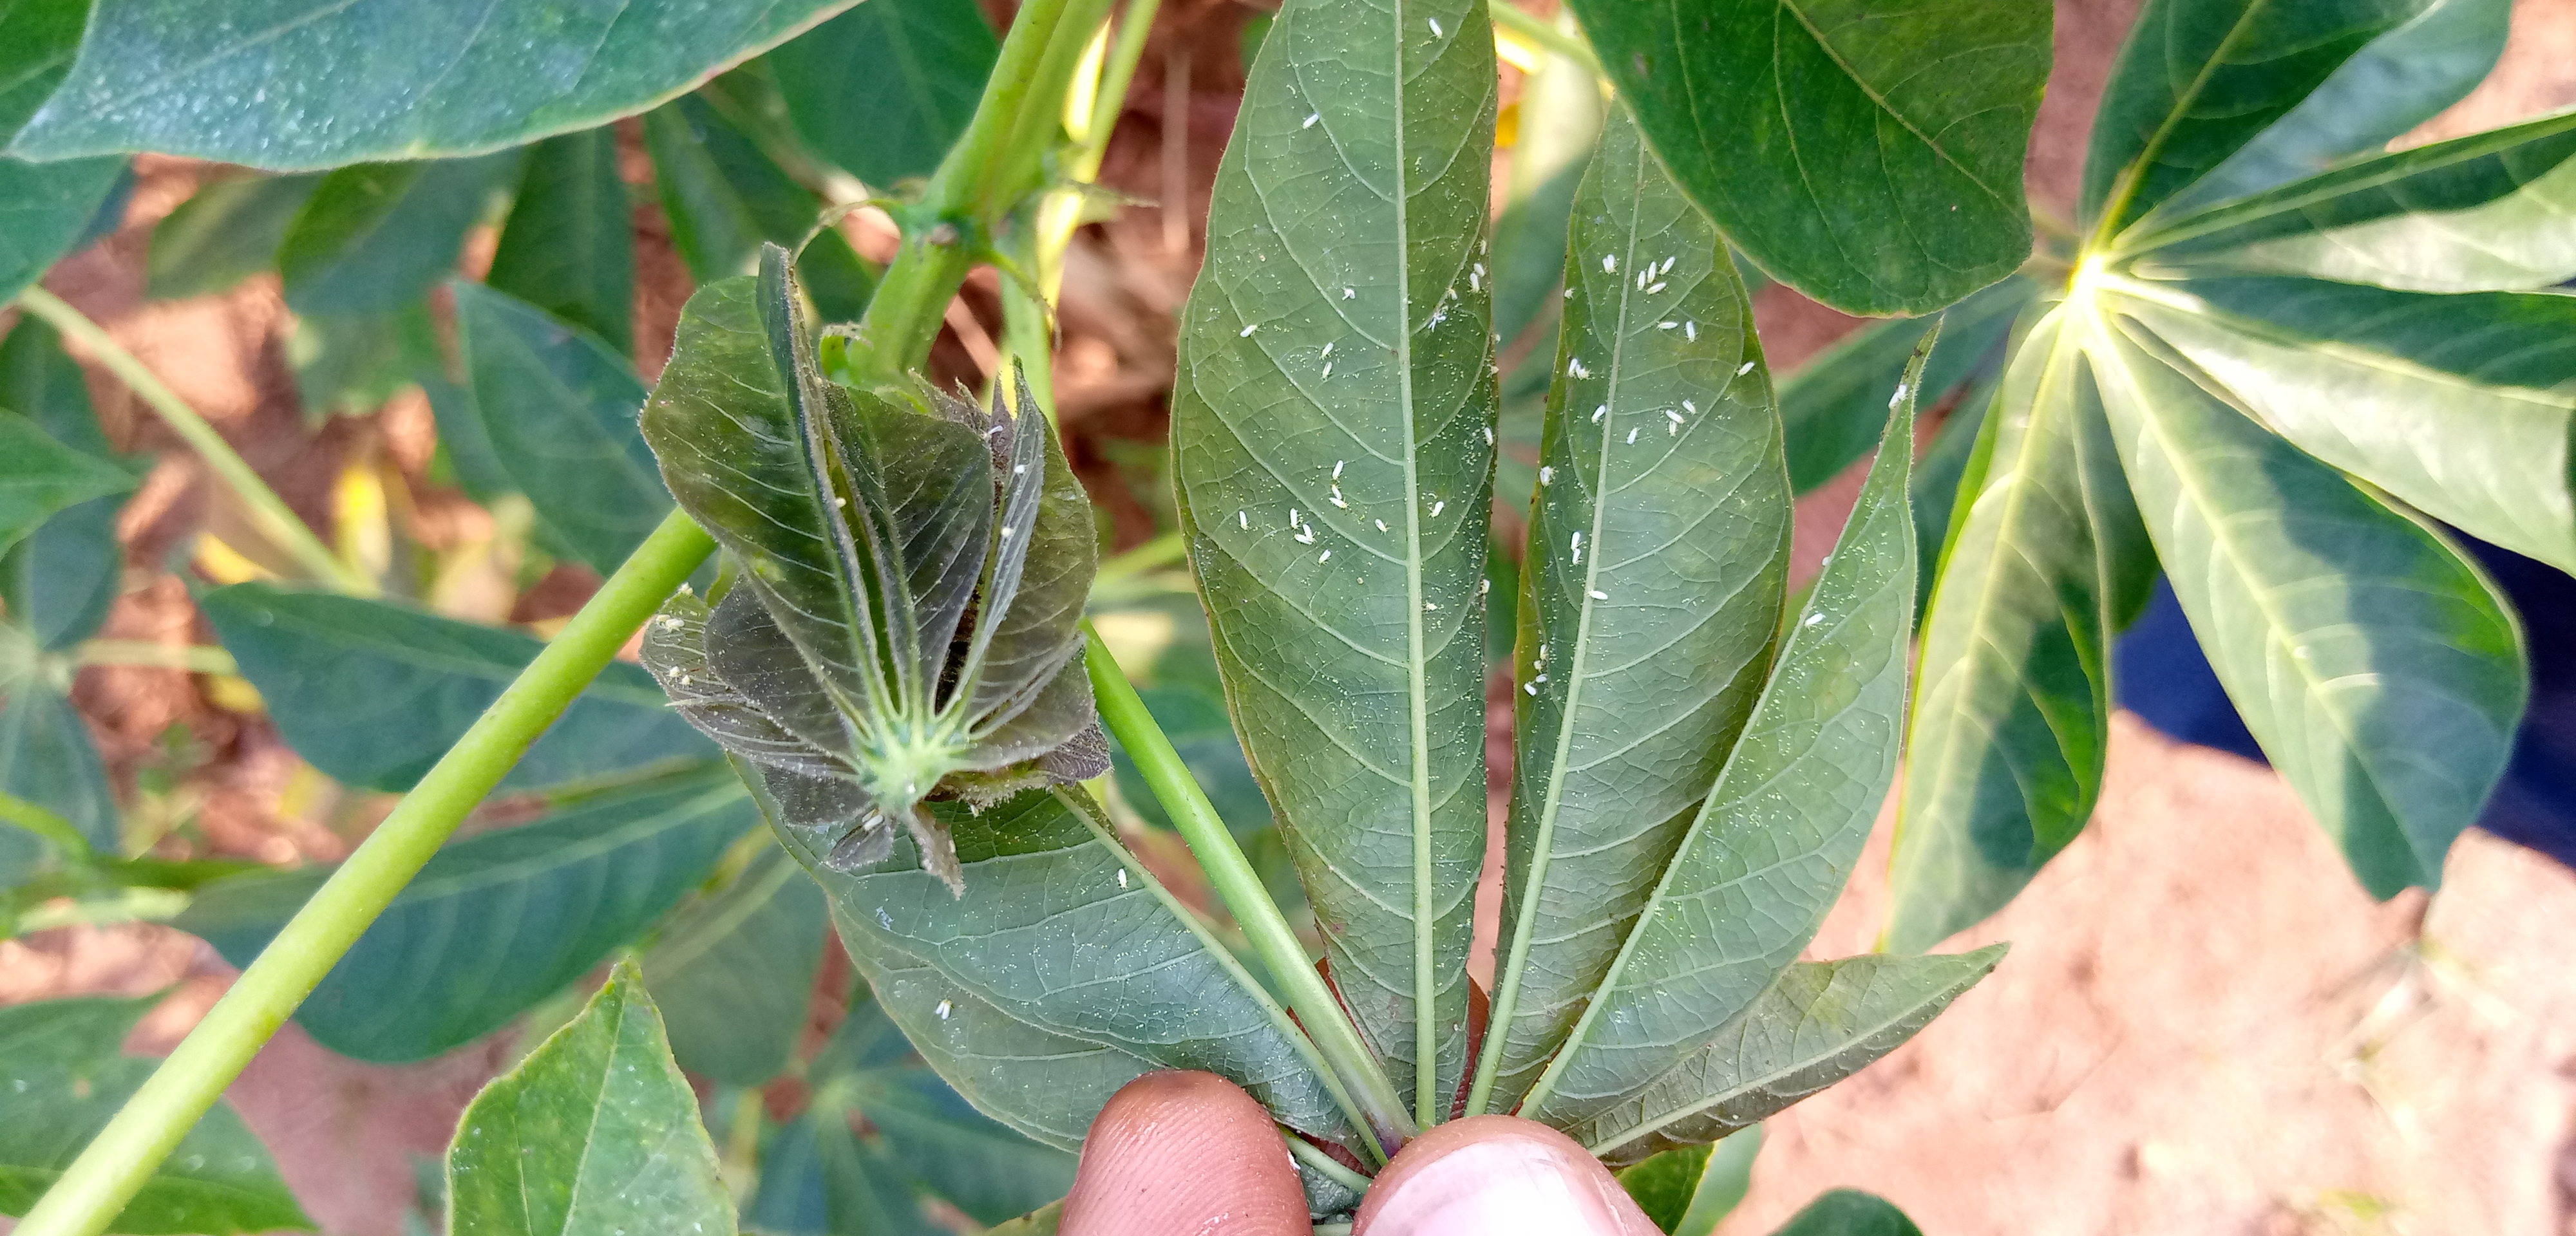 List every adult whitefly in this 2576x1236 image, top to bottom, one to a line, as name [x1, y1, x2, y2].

whitefly [1427, 17, 1444, 41]
whitefly [1298, 108, 1320, 130]
whitefly [1478, 236, 1488, 254]
whitefly [1608, 253, 1616, 274]
whitefly [1661, 254, 1677, 276]
whitefly [1602, 256, 1611, 275]
whitefly [1647, 259, 1657, 283]
whitefly [1473, 261, 1489, 277]
whitefly [1636, 268, 1647, 292]
whitefly [1470, 272, 1481, 293]
whitefly [1647, 281, 1668, 299]
whitefly [1340, 283, 1358, 303]
whitefly [1446, 285, 1460, 302]
whitefly [1562, 286, 1578, 301]
whitefly [1426, 308, 1450, 333]
whitefly [1684, 317, 1699, 344]
whitefly [1656, 320, 1680, 331]
whitefly [1239, 322, 1260, 339]
whitefly [1493, 332, 1503, 345]
whitefly [1320, 340, 1336, 360]
whitefly [1567, 357, 1578, 378]
whitefly [1735, 359, 1757, 379]
whitefly [1319, 360, 1335, 382]
whitefly [1489, 363, 1501, 377]
whitefly [1575, 363, 1589, 381]
whitefly [1898, 382, 1909, 402]
whitefly [1888, 391, 1900, 409]
whitefly [1681, 397, 1698, 416]
whitefly [1589, 402, 1607, 424]
whitefly [1664, 407, 1685, 425]
whitefly [1667, 420, 1679, 438]
whitefly [1481, 424, 1497, 449]
whitefly [987, 424, 1005, 435]
whitefly [1624, 424, 1640, 446]
whitefly [1332, 458, 1345, 480]
whitefly [1012, 461, 1027, 477]
whitefly [1539, 464, 1555, 489]
whitefly [1330, 482, 1343, 498]
whitefly [834, 494, 848, 509]
whitefly [1328, 496, 1349, 511]
whitefly [1431, 499, 1444, 520]
whitefly [1287, 505, 1300, 529]
whitefly [1237, 507, 1249, 532]
whitefly [1373, 516, 1388, 533]
whitefly [1302, 523, 1316, 543]
whitefly [998, 525, 1014, 538]
whitefly [1569, 529, 1581, 548]
whitefly [1293, 532, 1308, 543]
whitefly [1571, 547, 1583, 566]
whitefly [1317, 547, 1332, 567]
whitefly [1819, 555, 1830, 566]
whitefly [1478, 575, 1491, 596]
whitefly [679, 579, 690, 592]
whitefly [1584, 586, 1609, 603]
whitefly [1423, 599, 1440, 612]
whitefly [1804, 608, 1825, 627]
whitefly [656, 612, 671, 623]
whitefly [671, 618, 687, 629]
whitefly [1538, 642, 1551, 660]
whitefly [1531, 659, 1544, 671]
whitefly [667, 661, 681, 679]
whitefly [678, 669, 691, 687]
whitefly [1535, 673, 1548, 685]
whitefly [1522, 680, 1539, 698]
whitefly [905, 781, 919, 794]
whitefly [970, 801, 983, 818]
whitefly [864, 812, 884, 831]
whitefly [947, 837, 959, 854]
whitefly [1116, 866, 1129, 890]
whitefly [936, 999, 945, 1015]
whitefly [942, 999, 954, 1020]